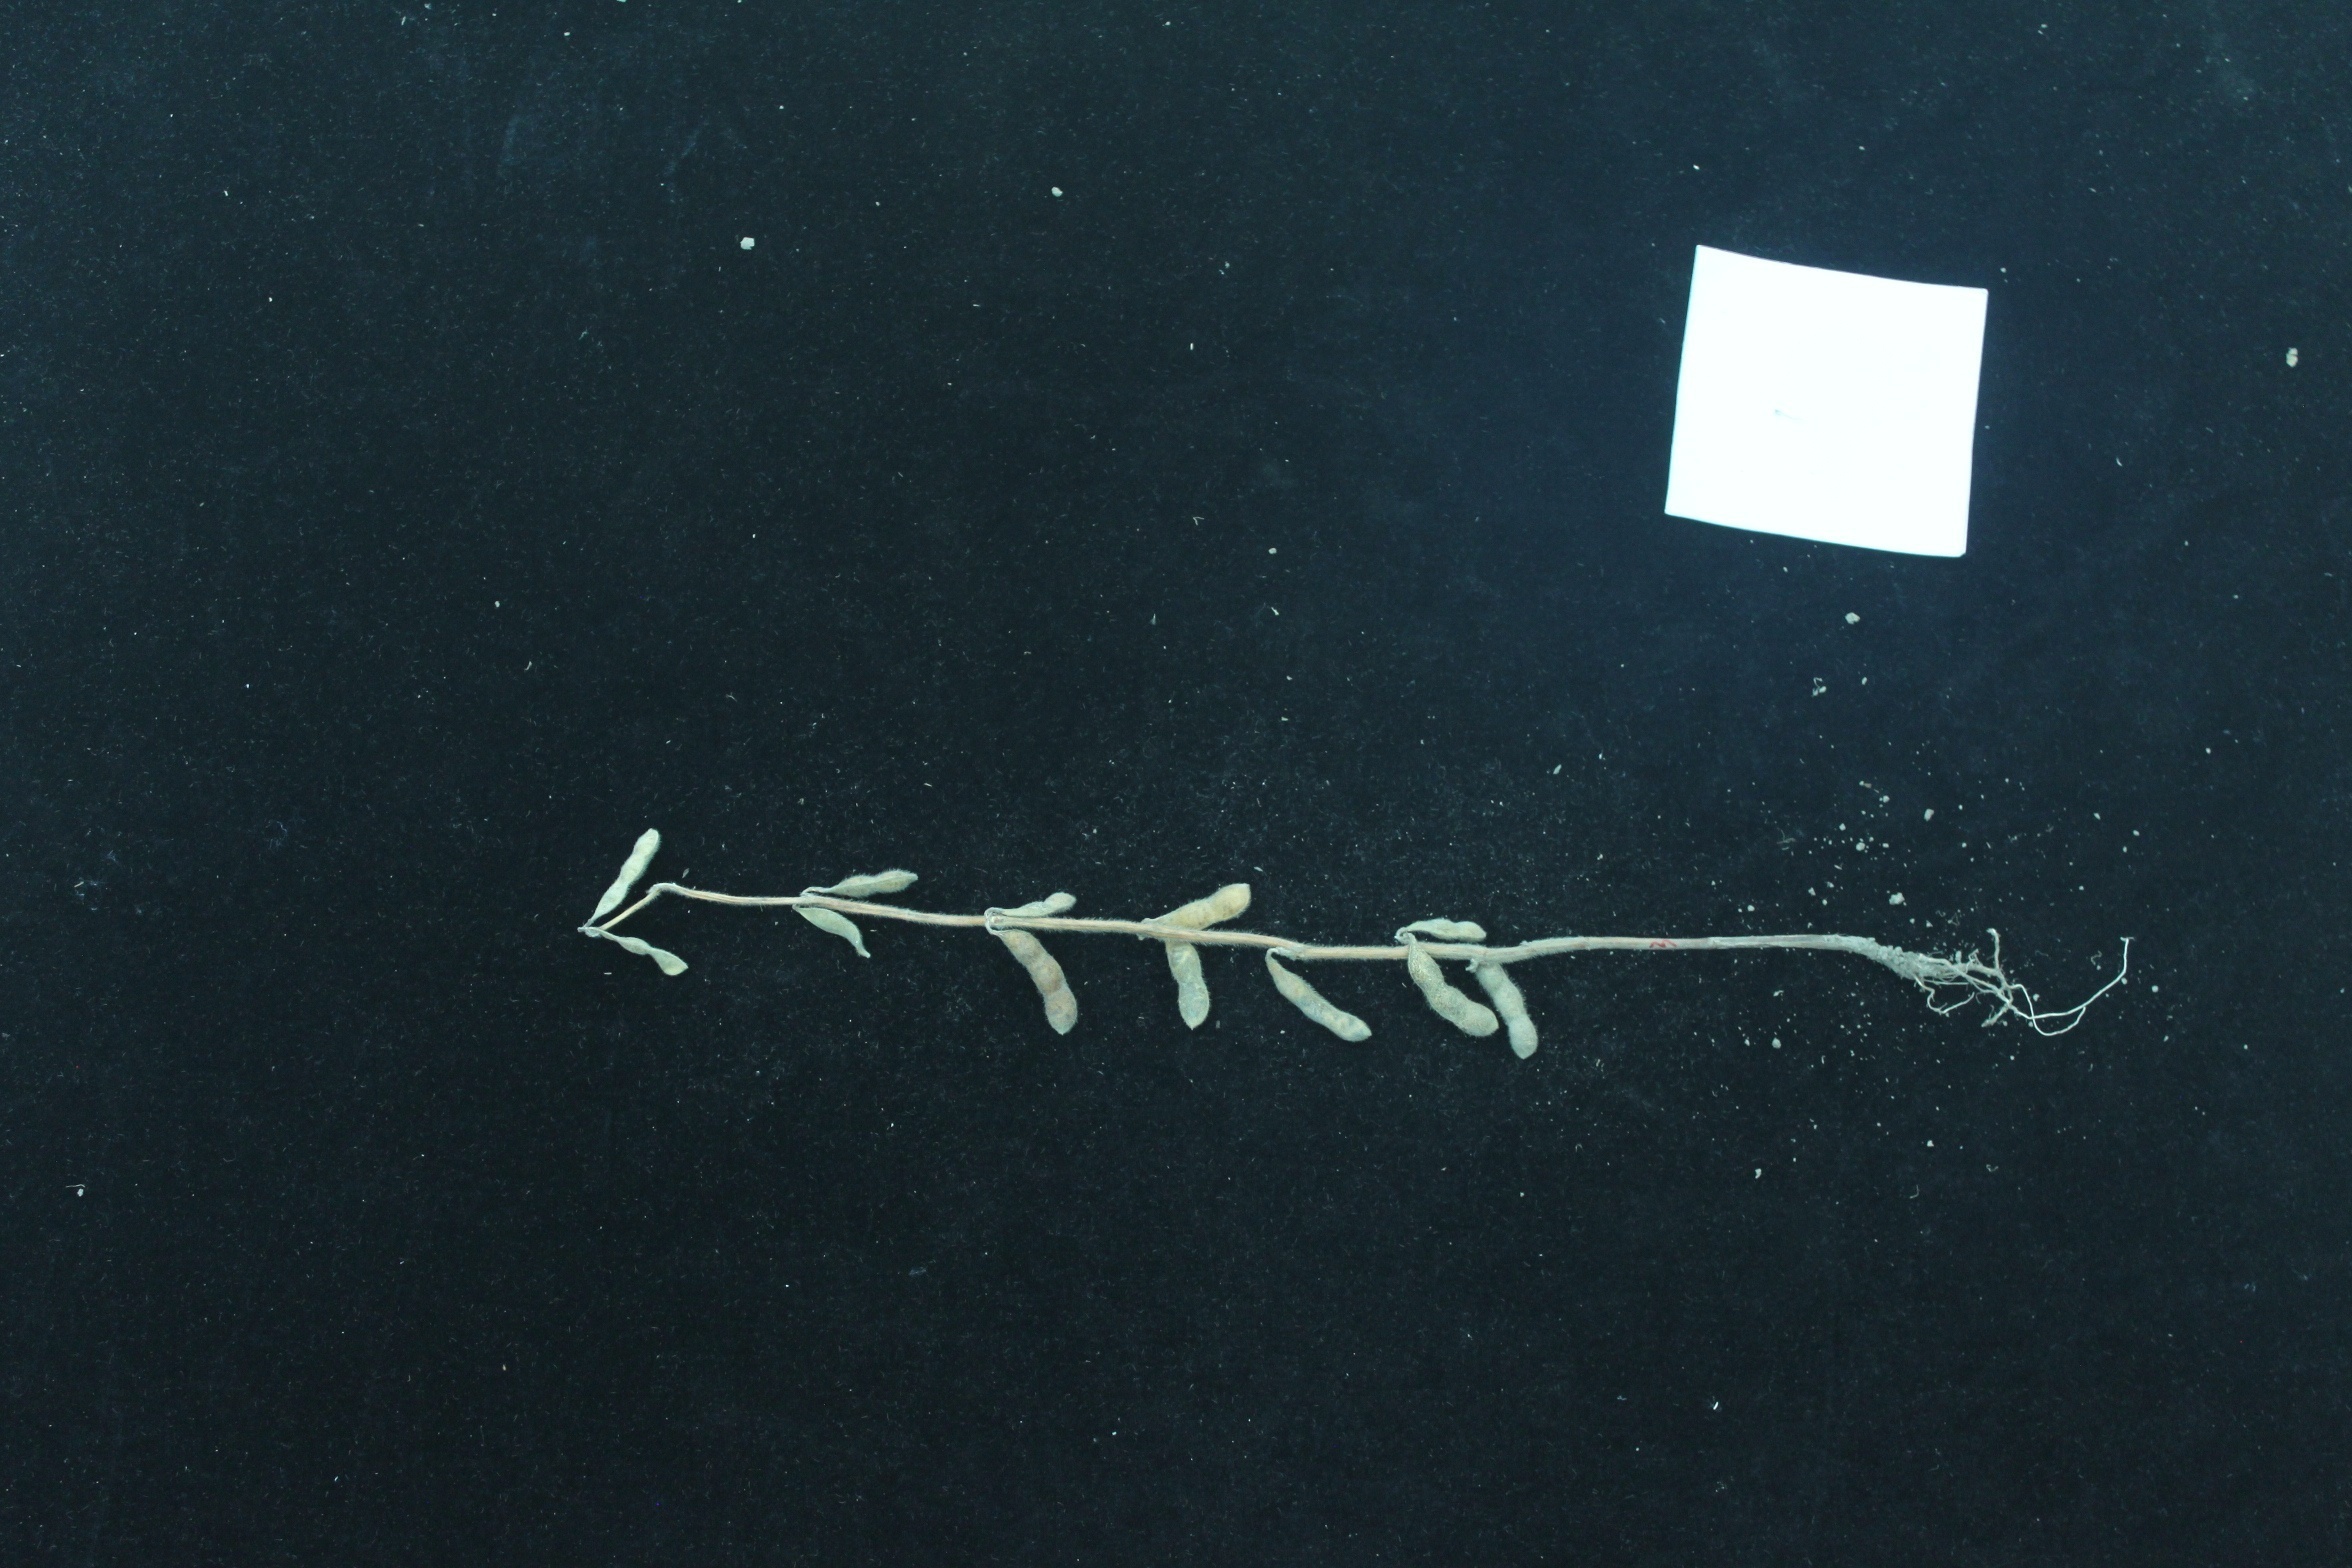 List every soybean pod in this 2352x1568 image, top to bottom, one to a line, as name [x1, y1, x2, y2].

soybean pod [588, 829, 659, 923]
soybean pod [807, 870, 917, 895]
soybean pod [1149, 883, 1249, 928]
soybean pod [994, 892, 1075, 916]
soybean pod [794, 907, 869, 958]
soybean pod [1400, 918, 1485, 939]
soybean pod [991, 928, 1077, 1034]
soybean pod [592, 929, 687, 975]
soybean pod [1408, 934, 1498, 1035]
soybean pod [1159, 935, 1207, 1029]
soybean pod [1266, 949, 1370, 1041]
soybean pod [1472, 958, 1537, 1059]